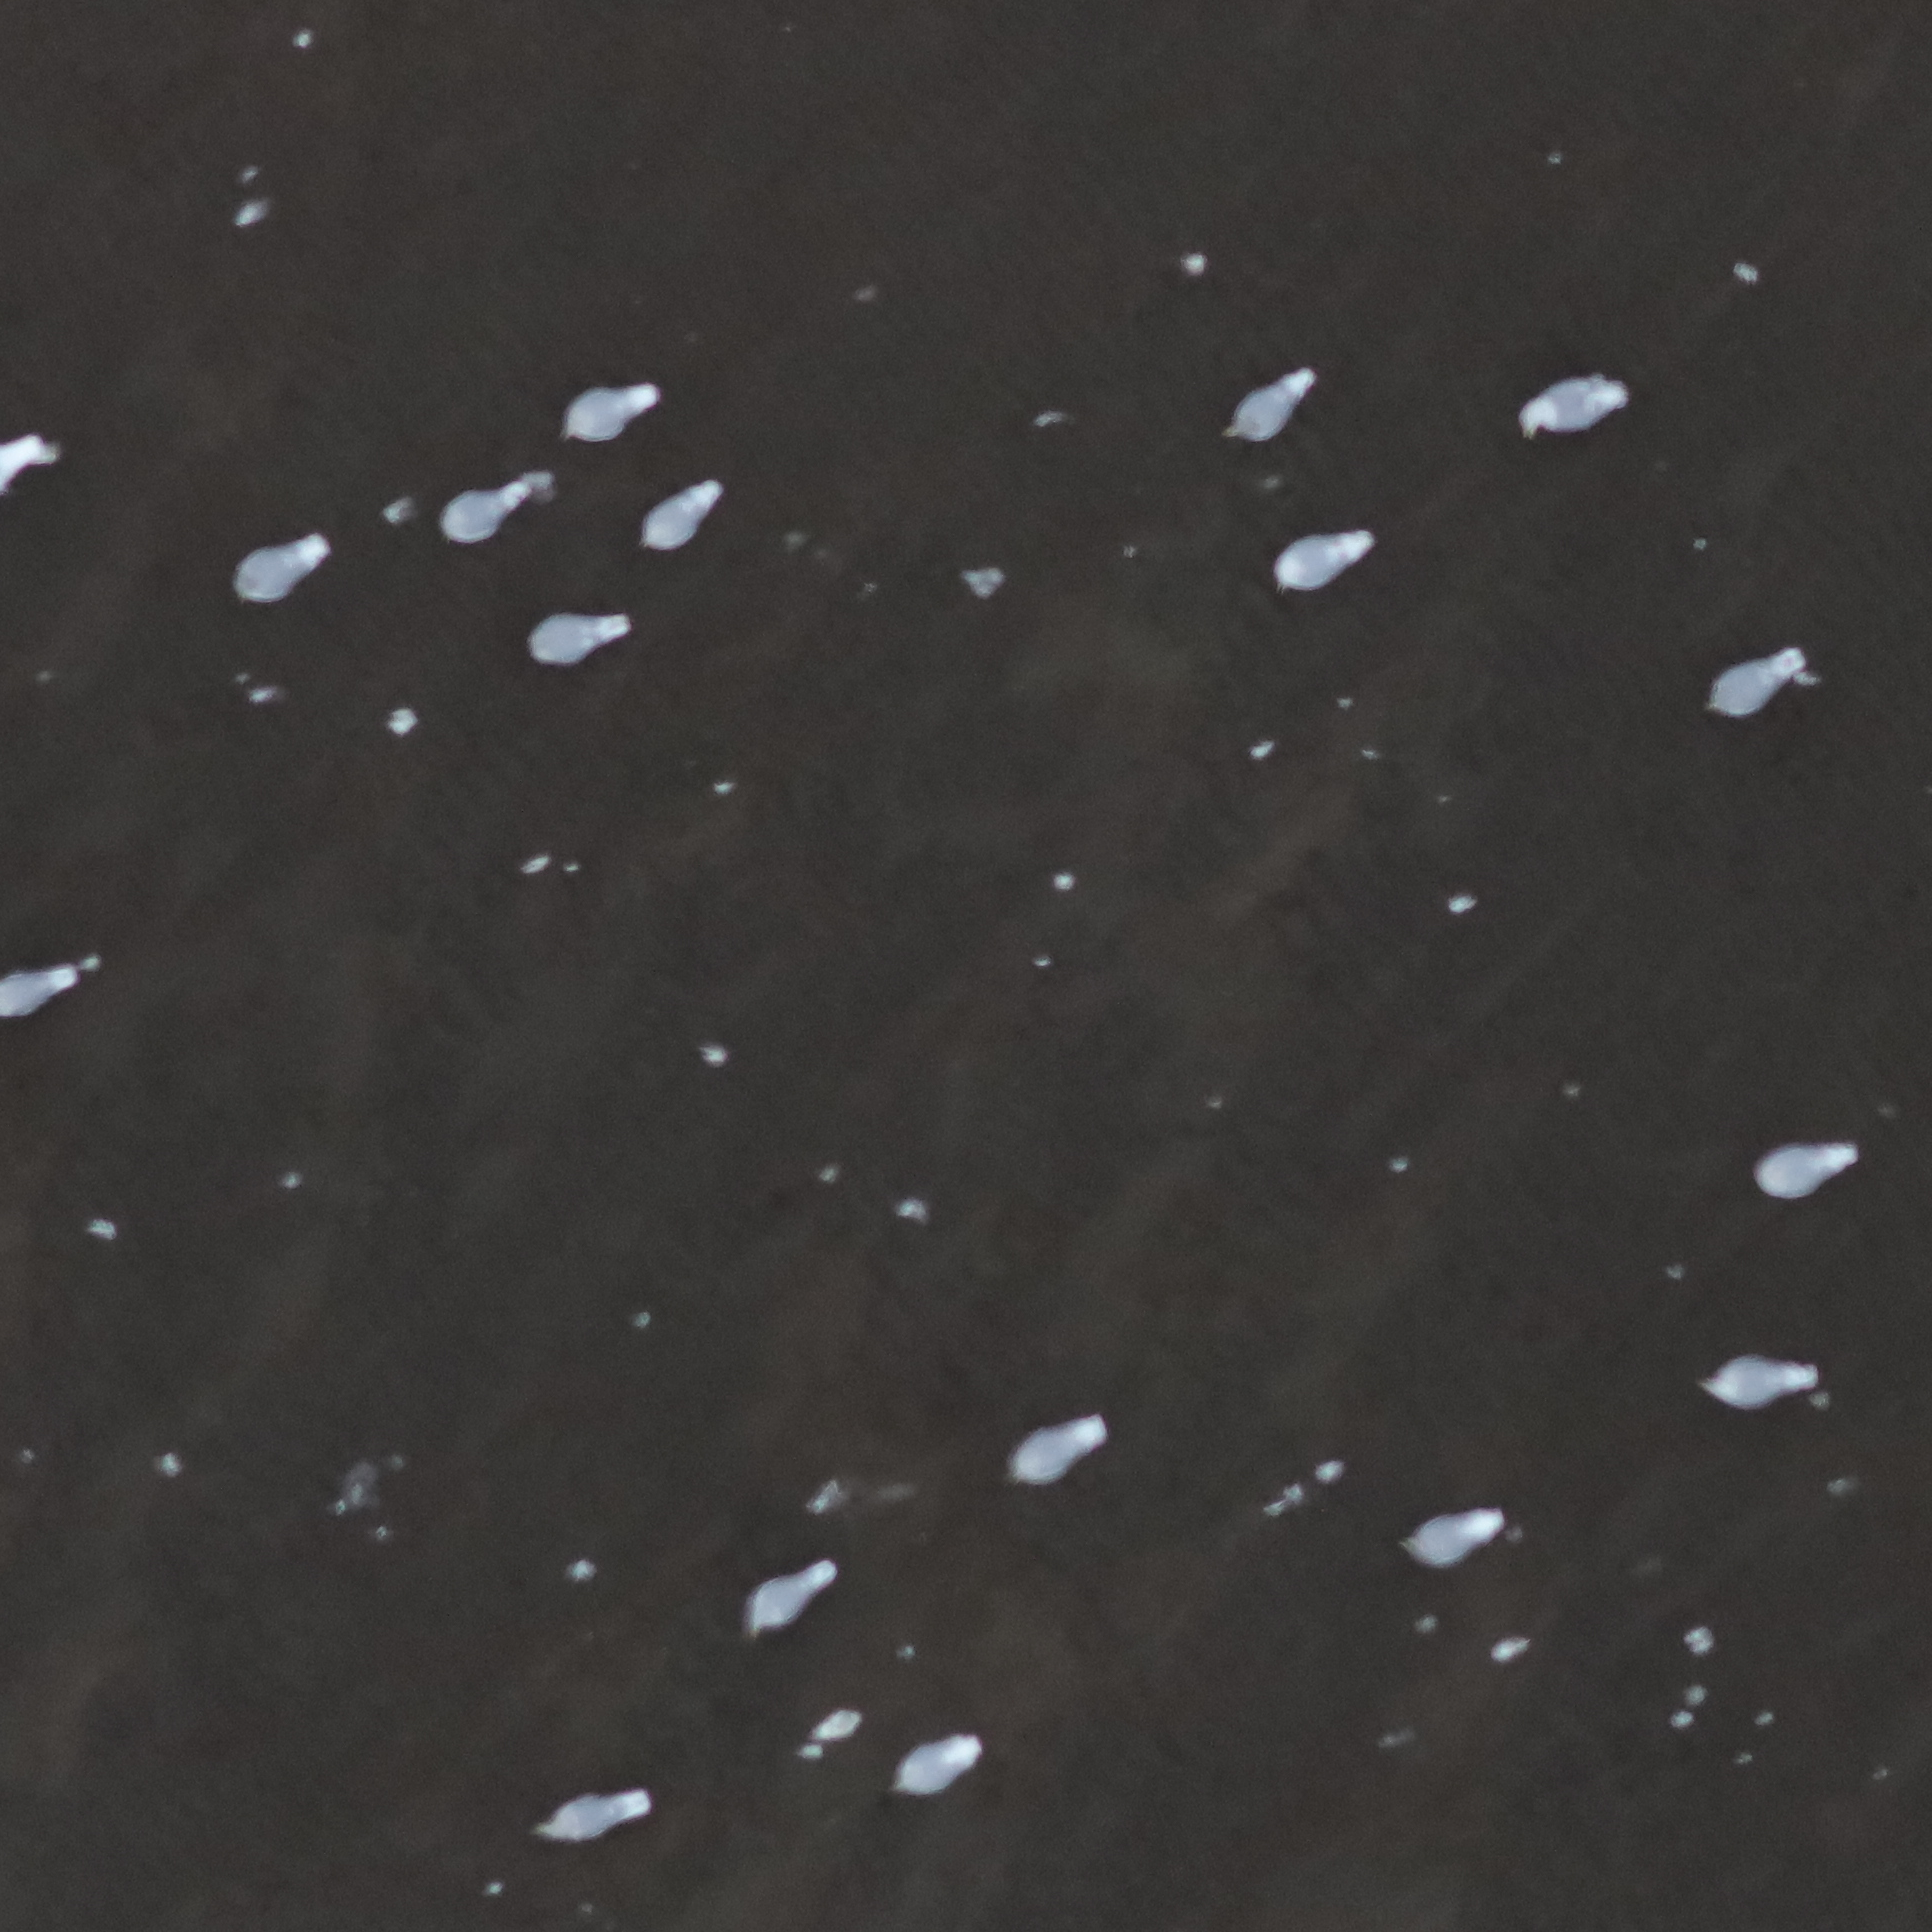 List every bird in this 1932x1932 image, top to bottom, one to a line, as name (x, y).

emperor goose (1565, 397)
emperor goose (612, 399)
emperor goose (1272, 410)
emperor goose (483, 508)
emperor goose (667, 519)
emperor goose (1324, 557)
emperor goose (287, 570)
emperor goose (567, 636)
emperor goose (1745, 694)
emperor goose (26, 979)
emperor goose (1794, 1157)
emperor goose (1768, 1394)
emperor goose (1048, 1463)
emperor goose (1444, 1533)
emperor goose (778, 1595)
emperor goose (932, 1762)
emperor goose (592, 1826)